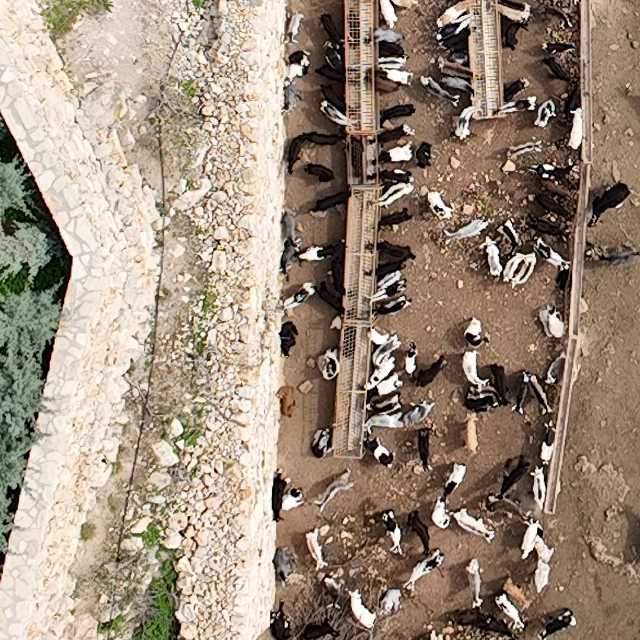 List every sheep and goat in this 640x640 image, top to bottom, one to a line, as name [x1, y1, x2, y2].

goat [375, 0, 399, 26]
goat [375, 0, 417, 7]
goat [437, 0, 479, 27]
goat [491, 0, 529, 11]
goat [489, 2, 529, 21]
goat [545, 7, 572, 28]
goat [348, 9, 361, 49]
goat [437, 11, 479, 40]
goat [284, 13, 304, 45]
goat [319, 13, 343, 41]
goat [506, 22, 527, 49]
goat [438, 26, 476, 51]
goat [364, 27, 404, 45]
goat [323, 40, 347, 72]
goat [378, 41, 404, 56]
goat [542, 41, 576, 53]
goat [283, 50, 311, 88]
goat [376, 57, 407, 69]
goat [439, 57, 483, 80]
goat [542, 57, 573, 85]
goat [315, 65, 360, 83]
goat [365, 69, 412, 85]
goat [367, 75, 399, 92]
goat [420, 76, 459, 106]
goat [440, 76, 479, 97]
goat [504, 77, 530, 102]
goat [321, 84, 357, 115]
goat [564, 86, 579, 116]
goat [281, 88, 303, 113]
goat [495, 95, 537, 115]
goat [533, 99, 554, 127]
goat [454, 100, 480, 140]
goat [318, 101, 357, 126]
goat [378, 104, 415, 127]
goat [567, 108, 583, 150]
goat [369, 124, 415, 144]
goat [304, 131, 344, 145]
goat [287, 133, 305, 172]
goat [347, 135, 364, 177]
goat [508, 139, 541, 159]
goat [372, 140, 412, 165]
goat [416, 142, 431, 168]
goat [536, 158, 579, 177]
goat [306, 163, 335, 182]
goat [367, 169, 413, 181]
goat [587, 181, 631, 227]
goat [368, 182, 414, 208]
goat [312, 190, 359, 213]
goat [426, 192, 452, 219]
goat [535, 193, 571, 218]
goat [372, 207, 412, 230]
goat [282, 213, 301, 252]
goat [535, 217, 571, 238]
goat [496, 219, 519, 246]
goat [444, 221, 488, 244]
goat [484, 236, 501, 275]
goat [298, 238, 345, 262]
goat [534, 238, 571, 271]
goat [278, 240, 297, 274]
goat [365, 240, 417, 259]
goat [585, 244, 639, 262]
goat [511, 252, 536, 288]
goat [502, 253, 525, 281]
goat [361, 258, 407, 276]
goat [332, 259, 353, 298]
goat [376, 271, 401, 288]
goat [364, 278, 407, 306]
goat [317, 281, 355, 315]
goat [277, 282, 315, 315]
goat [367, 296, 412, 317]
goat [549, 307, 564, 337]
goat [539, 309, 553, 337]
goat [465, 318, 490, 348]
goat [279, 320, 299, 355]
goat [368, 328, 388, 345]
goat [373, 334, 401, 365]
goat [405, 342, 416, 373]
goat [323, 348, 341, 379]
goat [464, 349, 489, 387]
goat [545, 353, 567, 385]
goat [415, 354, 446, 386]
goat [364, 357, 395, 389]
goat [490, 363, 510, 406]
goat [511, 371, 528, 414]
goat [361, 372, 403, 402]
goat [530, 374, 554, 414]
goat [276, 386, 296, 417]
goat [467, 387, 499, 405]
goat [369, 391, 400, 406]
goat [466, 400, 492, 412]
goat [366, 402, 400, 414]
goat [404, 402, 435, 426]
goat [362, 412, 403, 431]
goat [465, 413, 479, 454]
goat [541, 420, 555, 462]
goat [418, 428, 431, 471]
goat [312, 429, 330, 459]
goat [360, 437, 395, 468]
goat [498, 456, 530, 499]
goat [440, 464, 467, 503]
goat [315, 468, 352, 512]
goat [530, 468, 547, 511]
goat [271, 469, 291, 521]
goat [283, 488, 301, 510]
goat [481, 494, 533, 525]
goat [431, 500, 450, 530]
goat [381, 509, 402, 555]
goat [453, 509, 495, 543]
goat [408, 510, 432, 557]
goat [520, 521, 540, 558]
goat [305, 528, 328, 569]
goat [536, 536, 555, 562]
goat [273, 548, 296, 585]
goat [403, 548, 444, 589]
goat [467, 559, 485, 609]
goat [535, 560, 550, 593]
goat [323, 578, 342, 610]
goat [504, 578, 532, 610]
goat [348, 588, 376, 628]
goat [379, 588, 401, 615]
goat [494, 593, 525, 629]
goat [269, 601, 292, 639]
goat [450, 608, 492, 625]
goat [537, 610, 576, 639]
goat [298, 617, 341, 638]
goat [486, 617, 517, 639]
goat [344, 628, 374, 639]